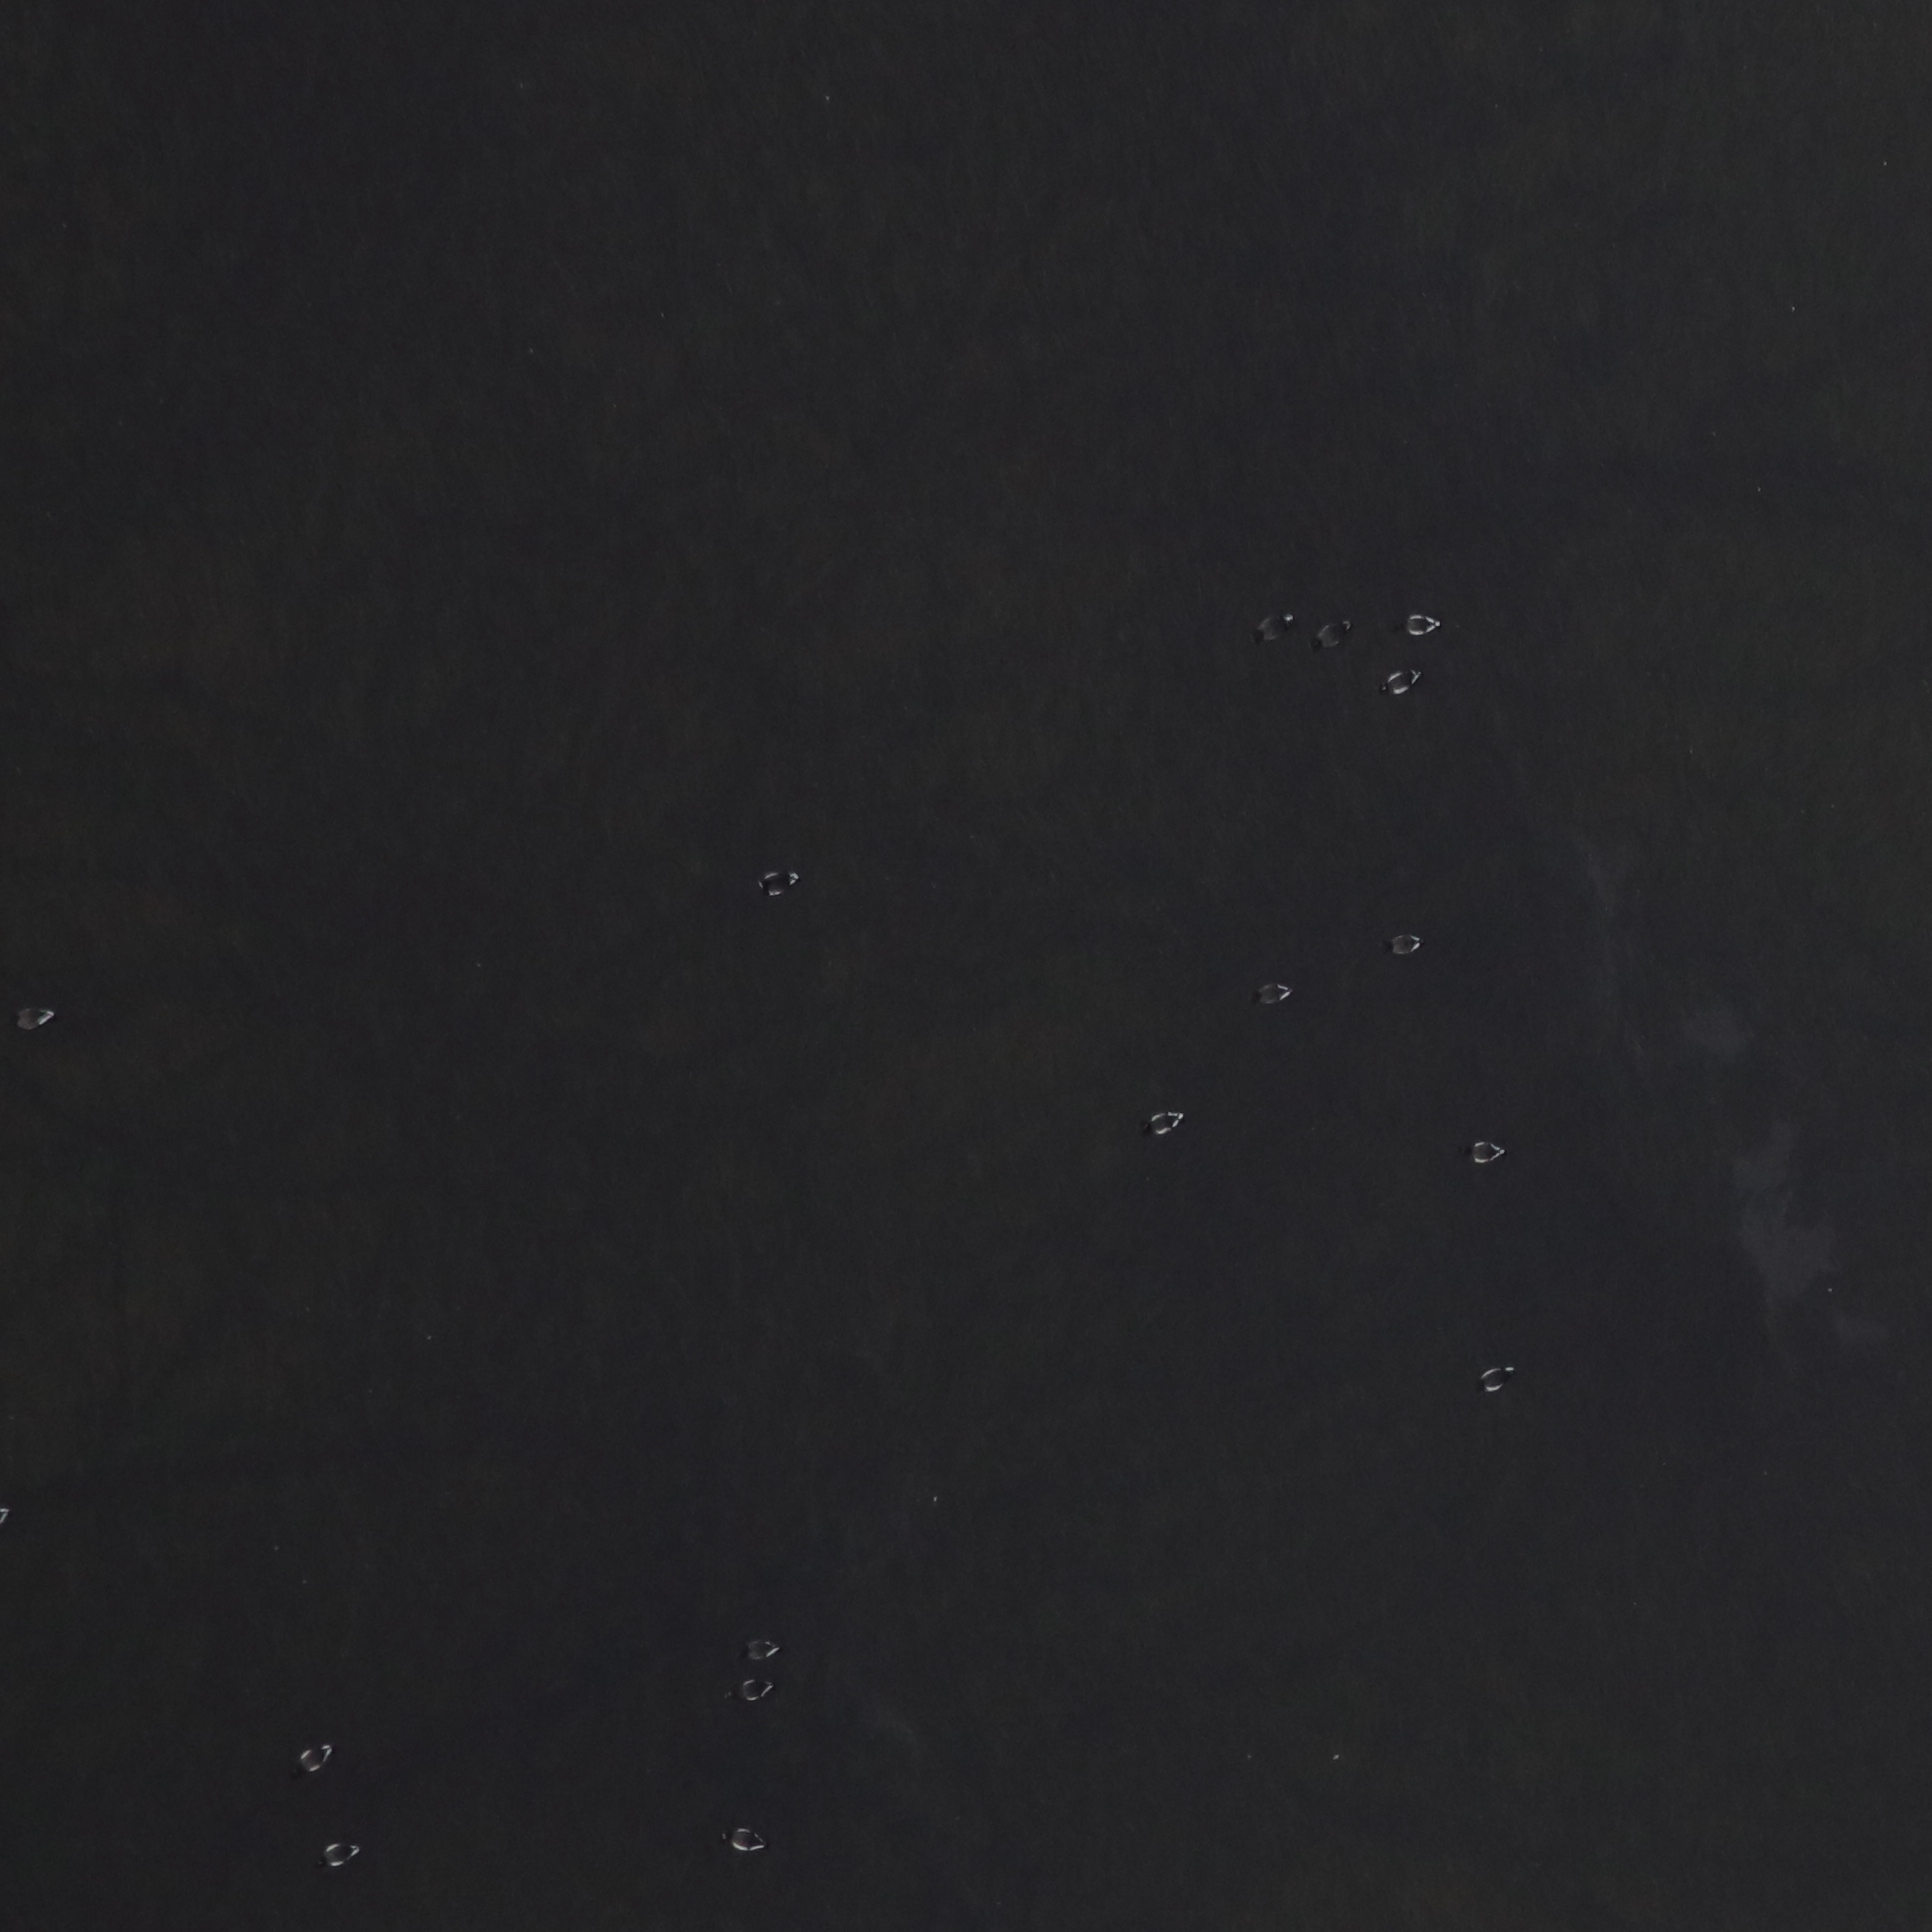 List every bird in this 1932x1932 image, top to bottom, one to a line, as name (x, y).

brant (1417, 625)
brant (1276, 626)
brant (1328, 635)
brant (1399, 679)
brant (777, 883)
brant (1407, 943)
brant (1272, 994)
brant (28, 1015)
brant (1162, 1124)
brant (1487, 1154)
brant (1492, 1378)
brant (757, 1644)
brant (757, 1689)
brant (313, 1754)
brant (748, 1840)
brant (346, 1853)